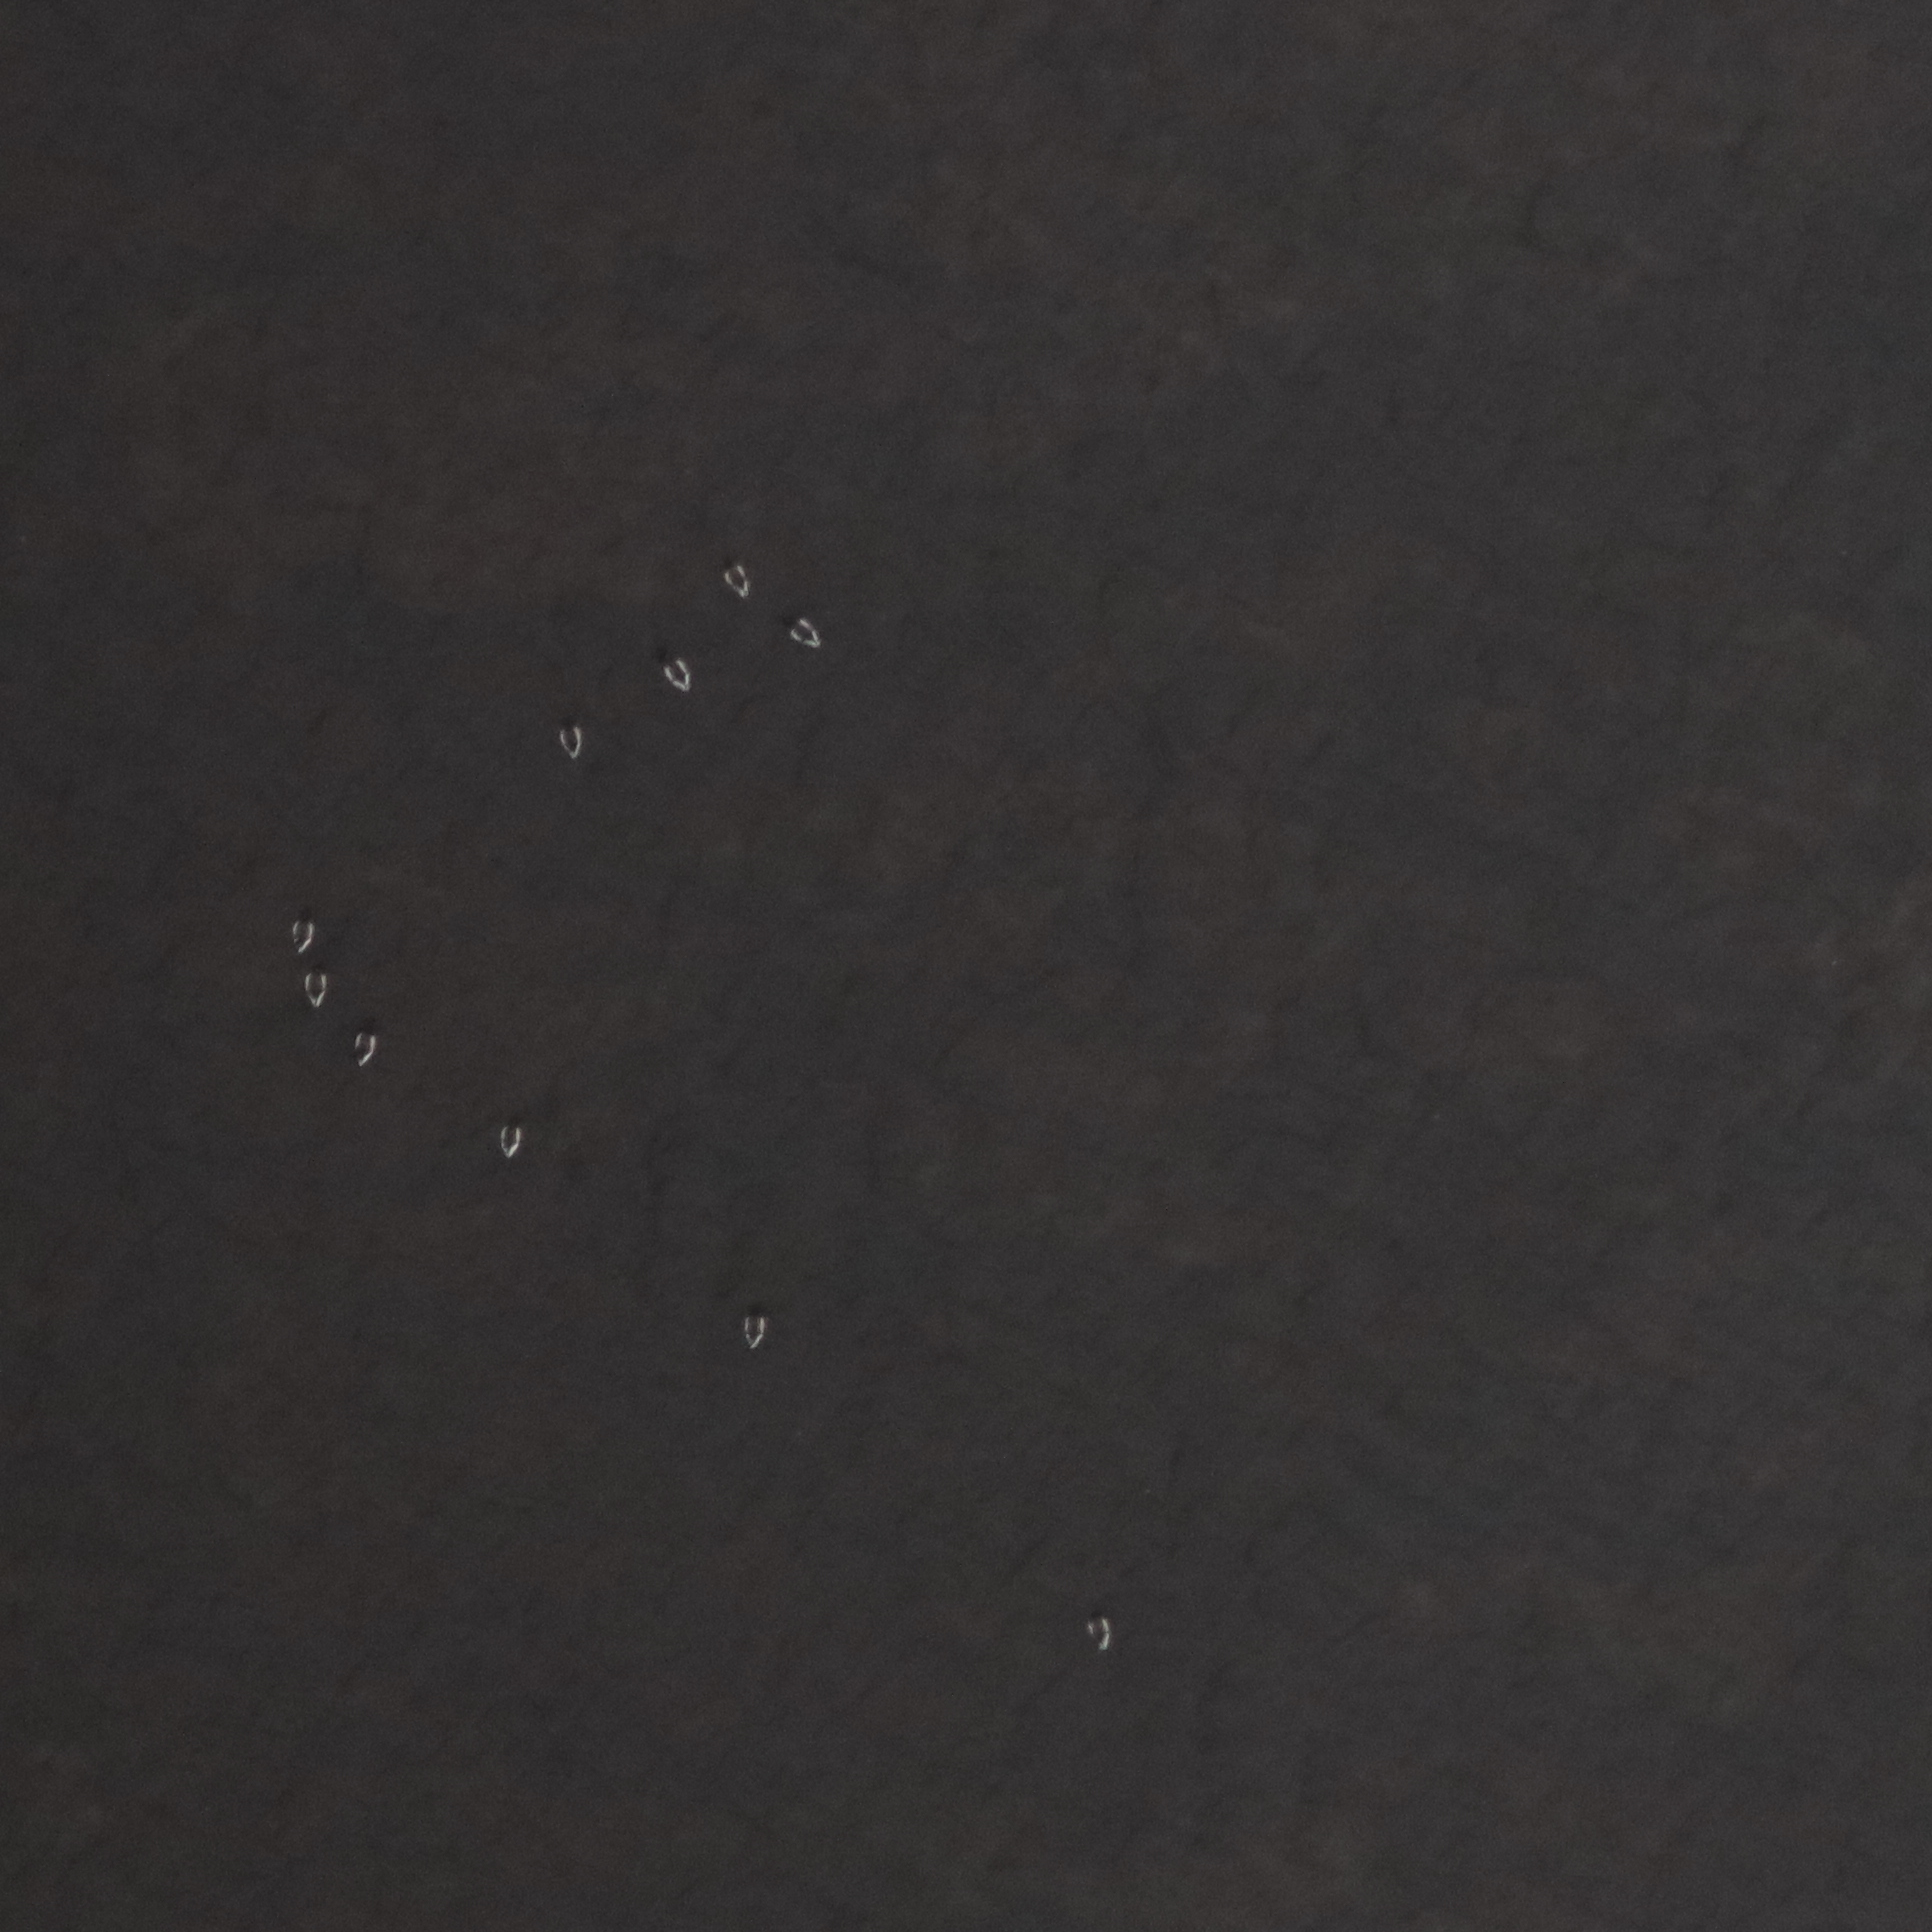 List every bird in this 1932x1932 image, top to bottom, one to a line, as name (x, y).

brant (737, 578)
brant (803, 630)
brant (677, 674)
brant (572, 738)
brant (307, 937)
brant (316, 987)
brant (367, 1045)
brant (512, 1139)
brant (755, 1329)
brant (1101, 1630)